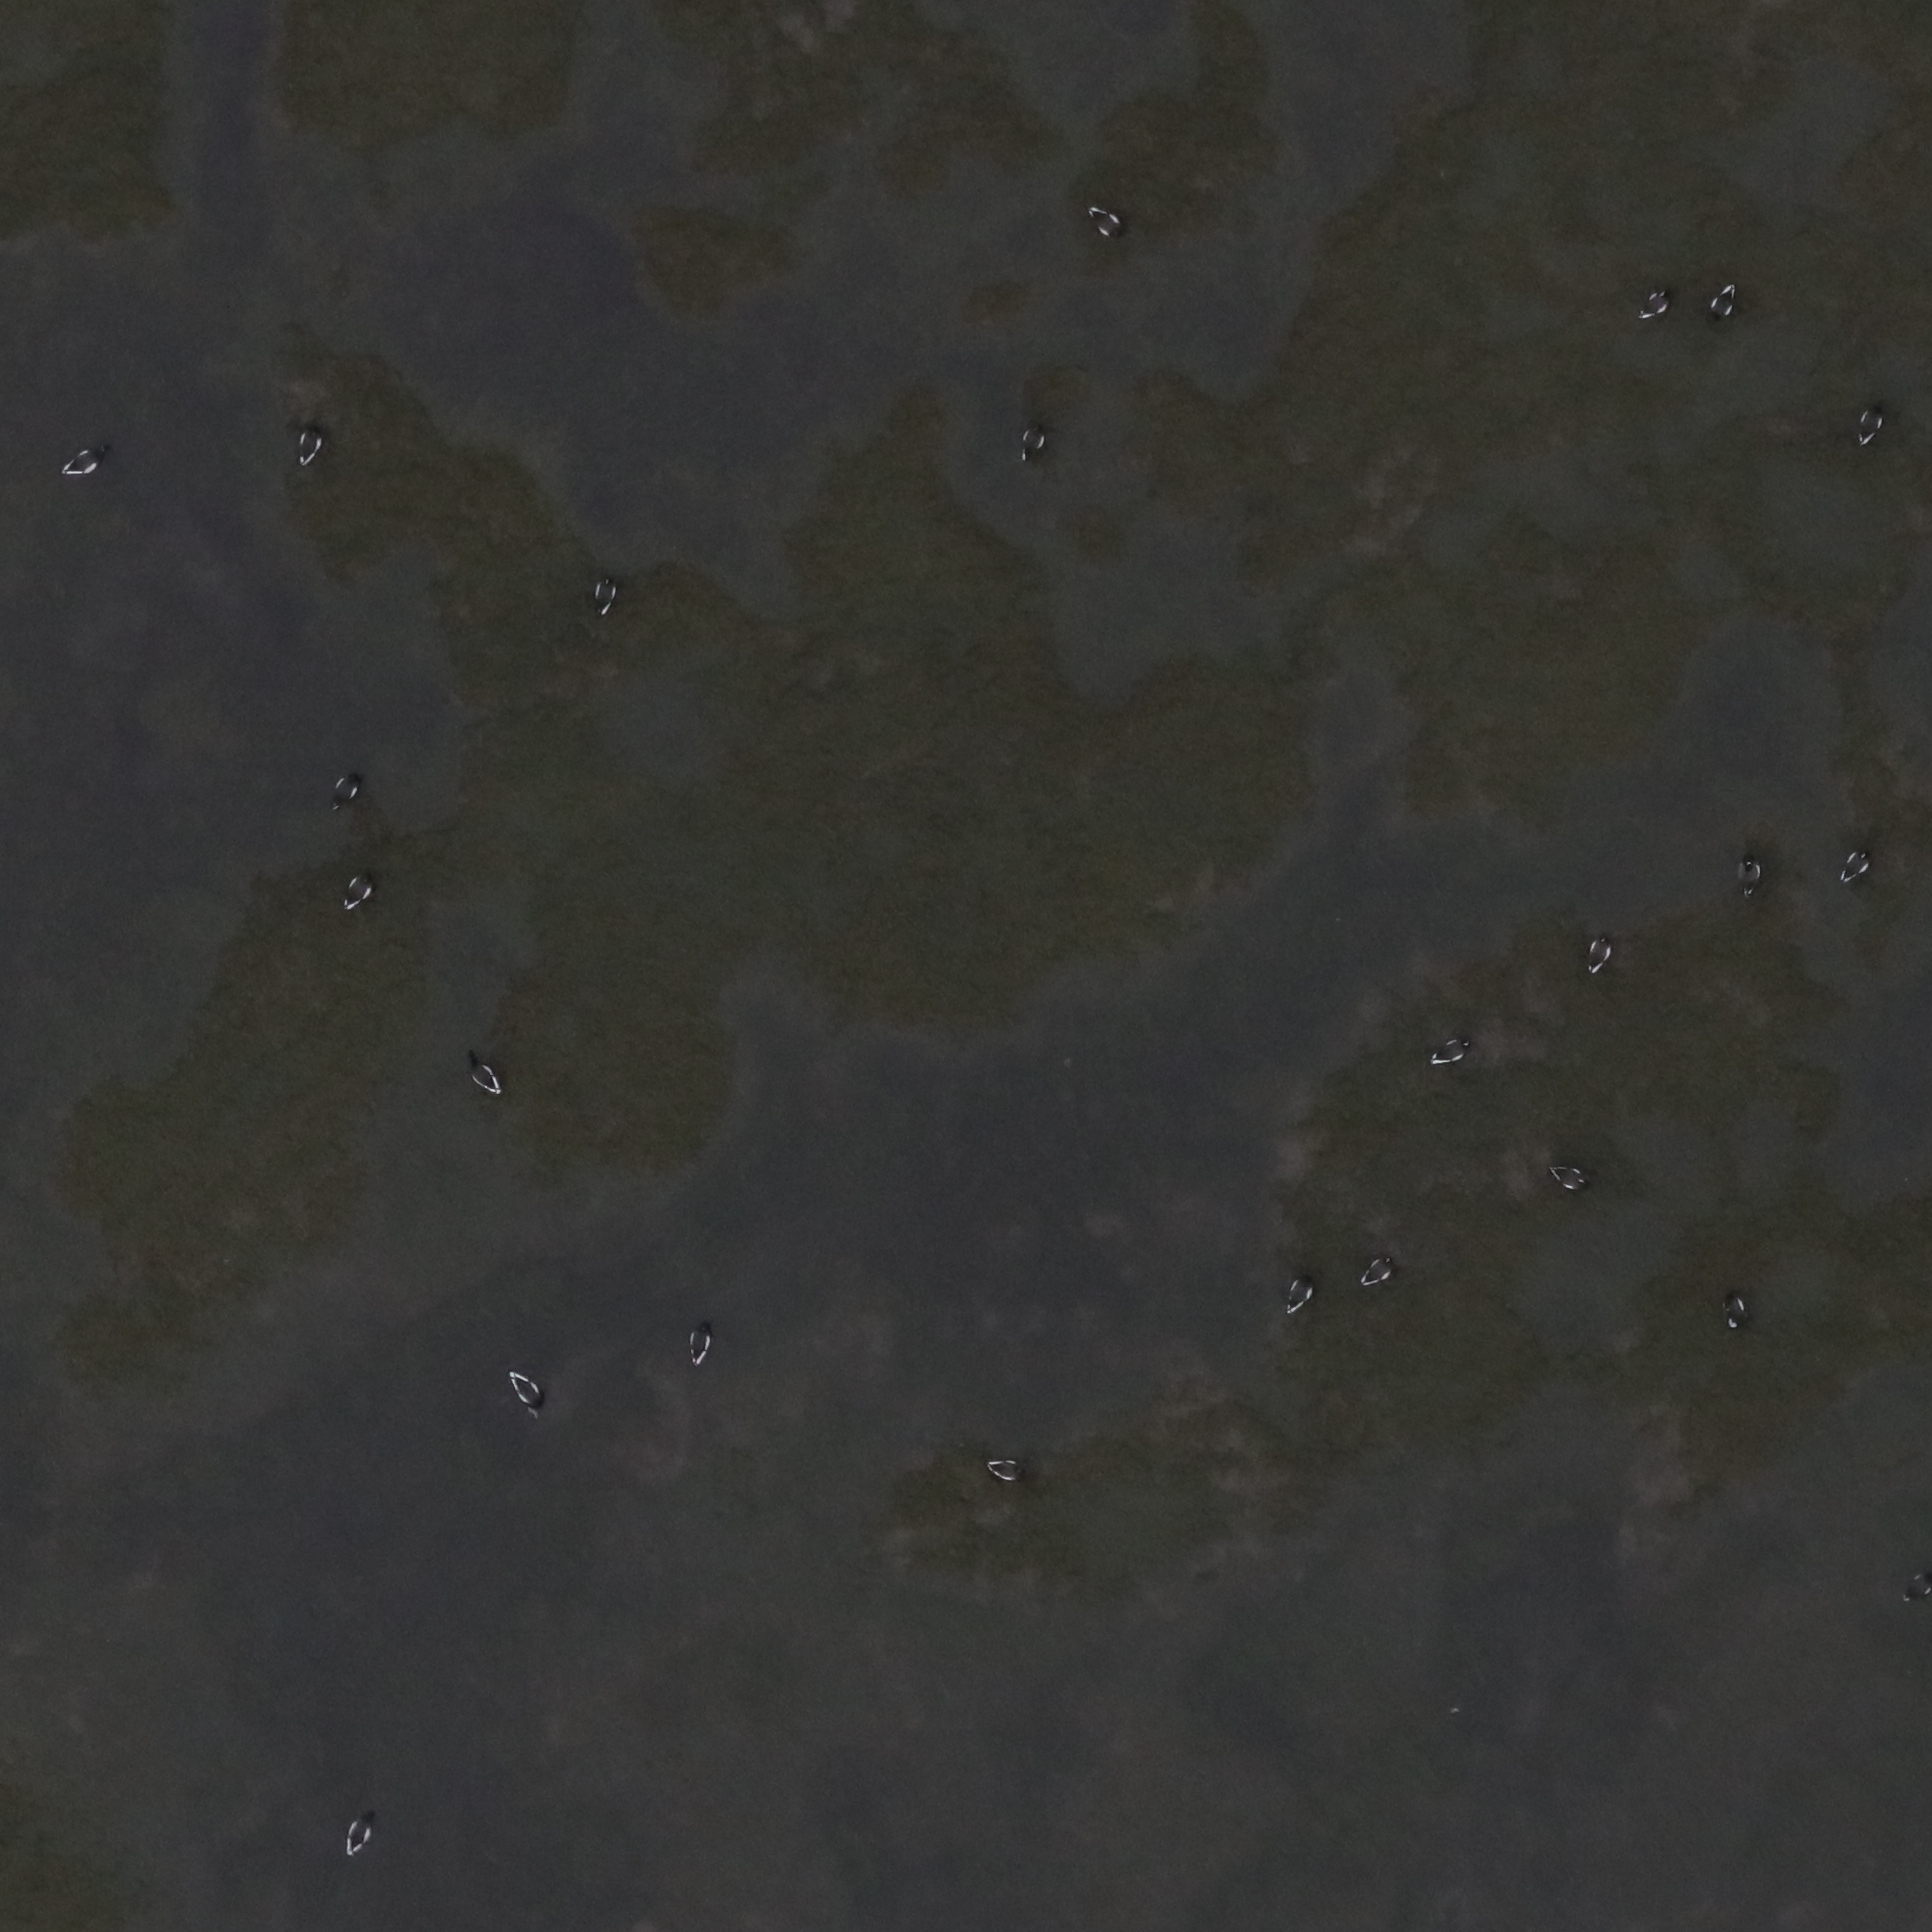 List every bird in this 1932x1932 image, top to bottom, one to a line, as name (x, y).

brant (1108, 222)
brant (1650, 302)
brant (1724, 303)
brant (1869, 426)
brant (1033, 442)
brant (309, 444)
brant (82, 463)
brant (606, 593)
brant (345, 790)
brant (1856, 867)
brant (1750, 876)
brant (357, 893)
brant (1601, 953)
brant (1451, 1051)
brant (484, 1078)
brant (1567, 1175)
brant (1378, 1270)
brant (1299, 1291)
brant (1729, 1308)
brant (697, 1331)
brant (528, 1392)
brant (1006, 1470)
brant (1920, 1588)
brant (357, 1834)